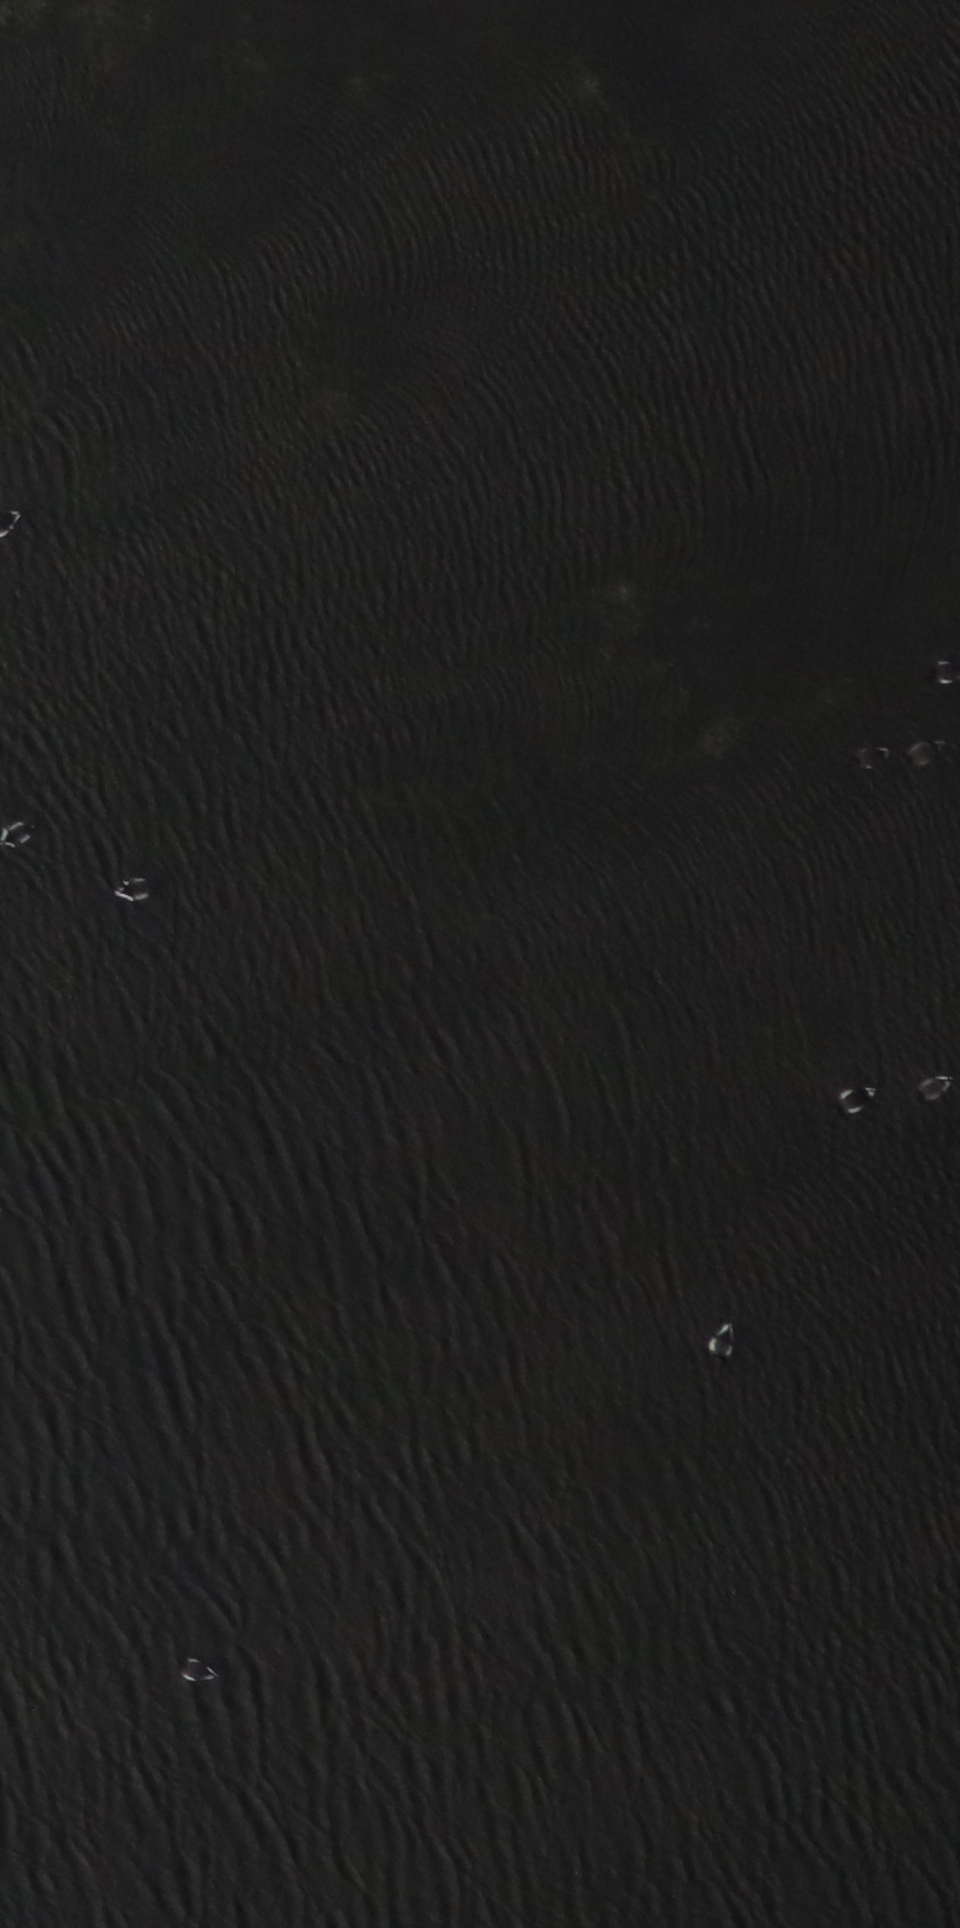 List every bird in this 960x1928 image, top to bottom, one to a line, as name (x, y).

brant (0, 525)
brant (943, 670)
brant (917, 755)
brant (869, 756)
brant (18, 833)
brant (134, 887)
brant (930, 1088)
brant (854, 1099)
brant (721, 1343)
brant (193, 1669)